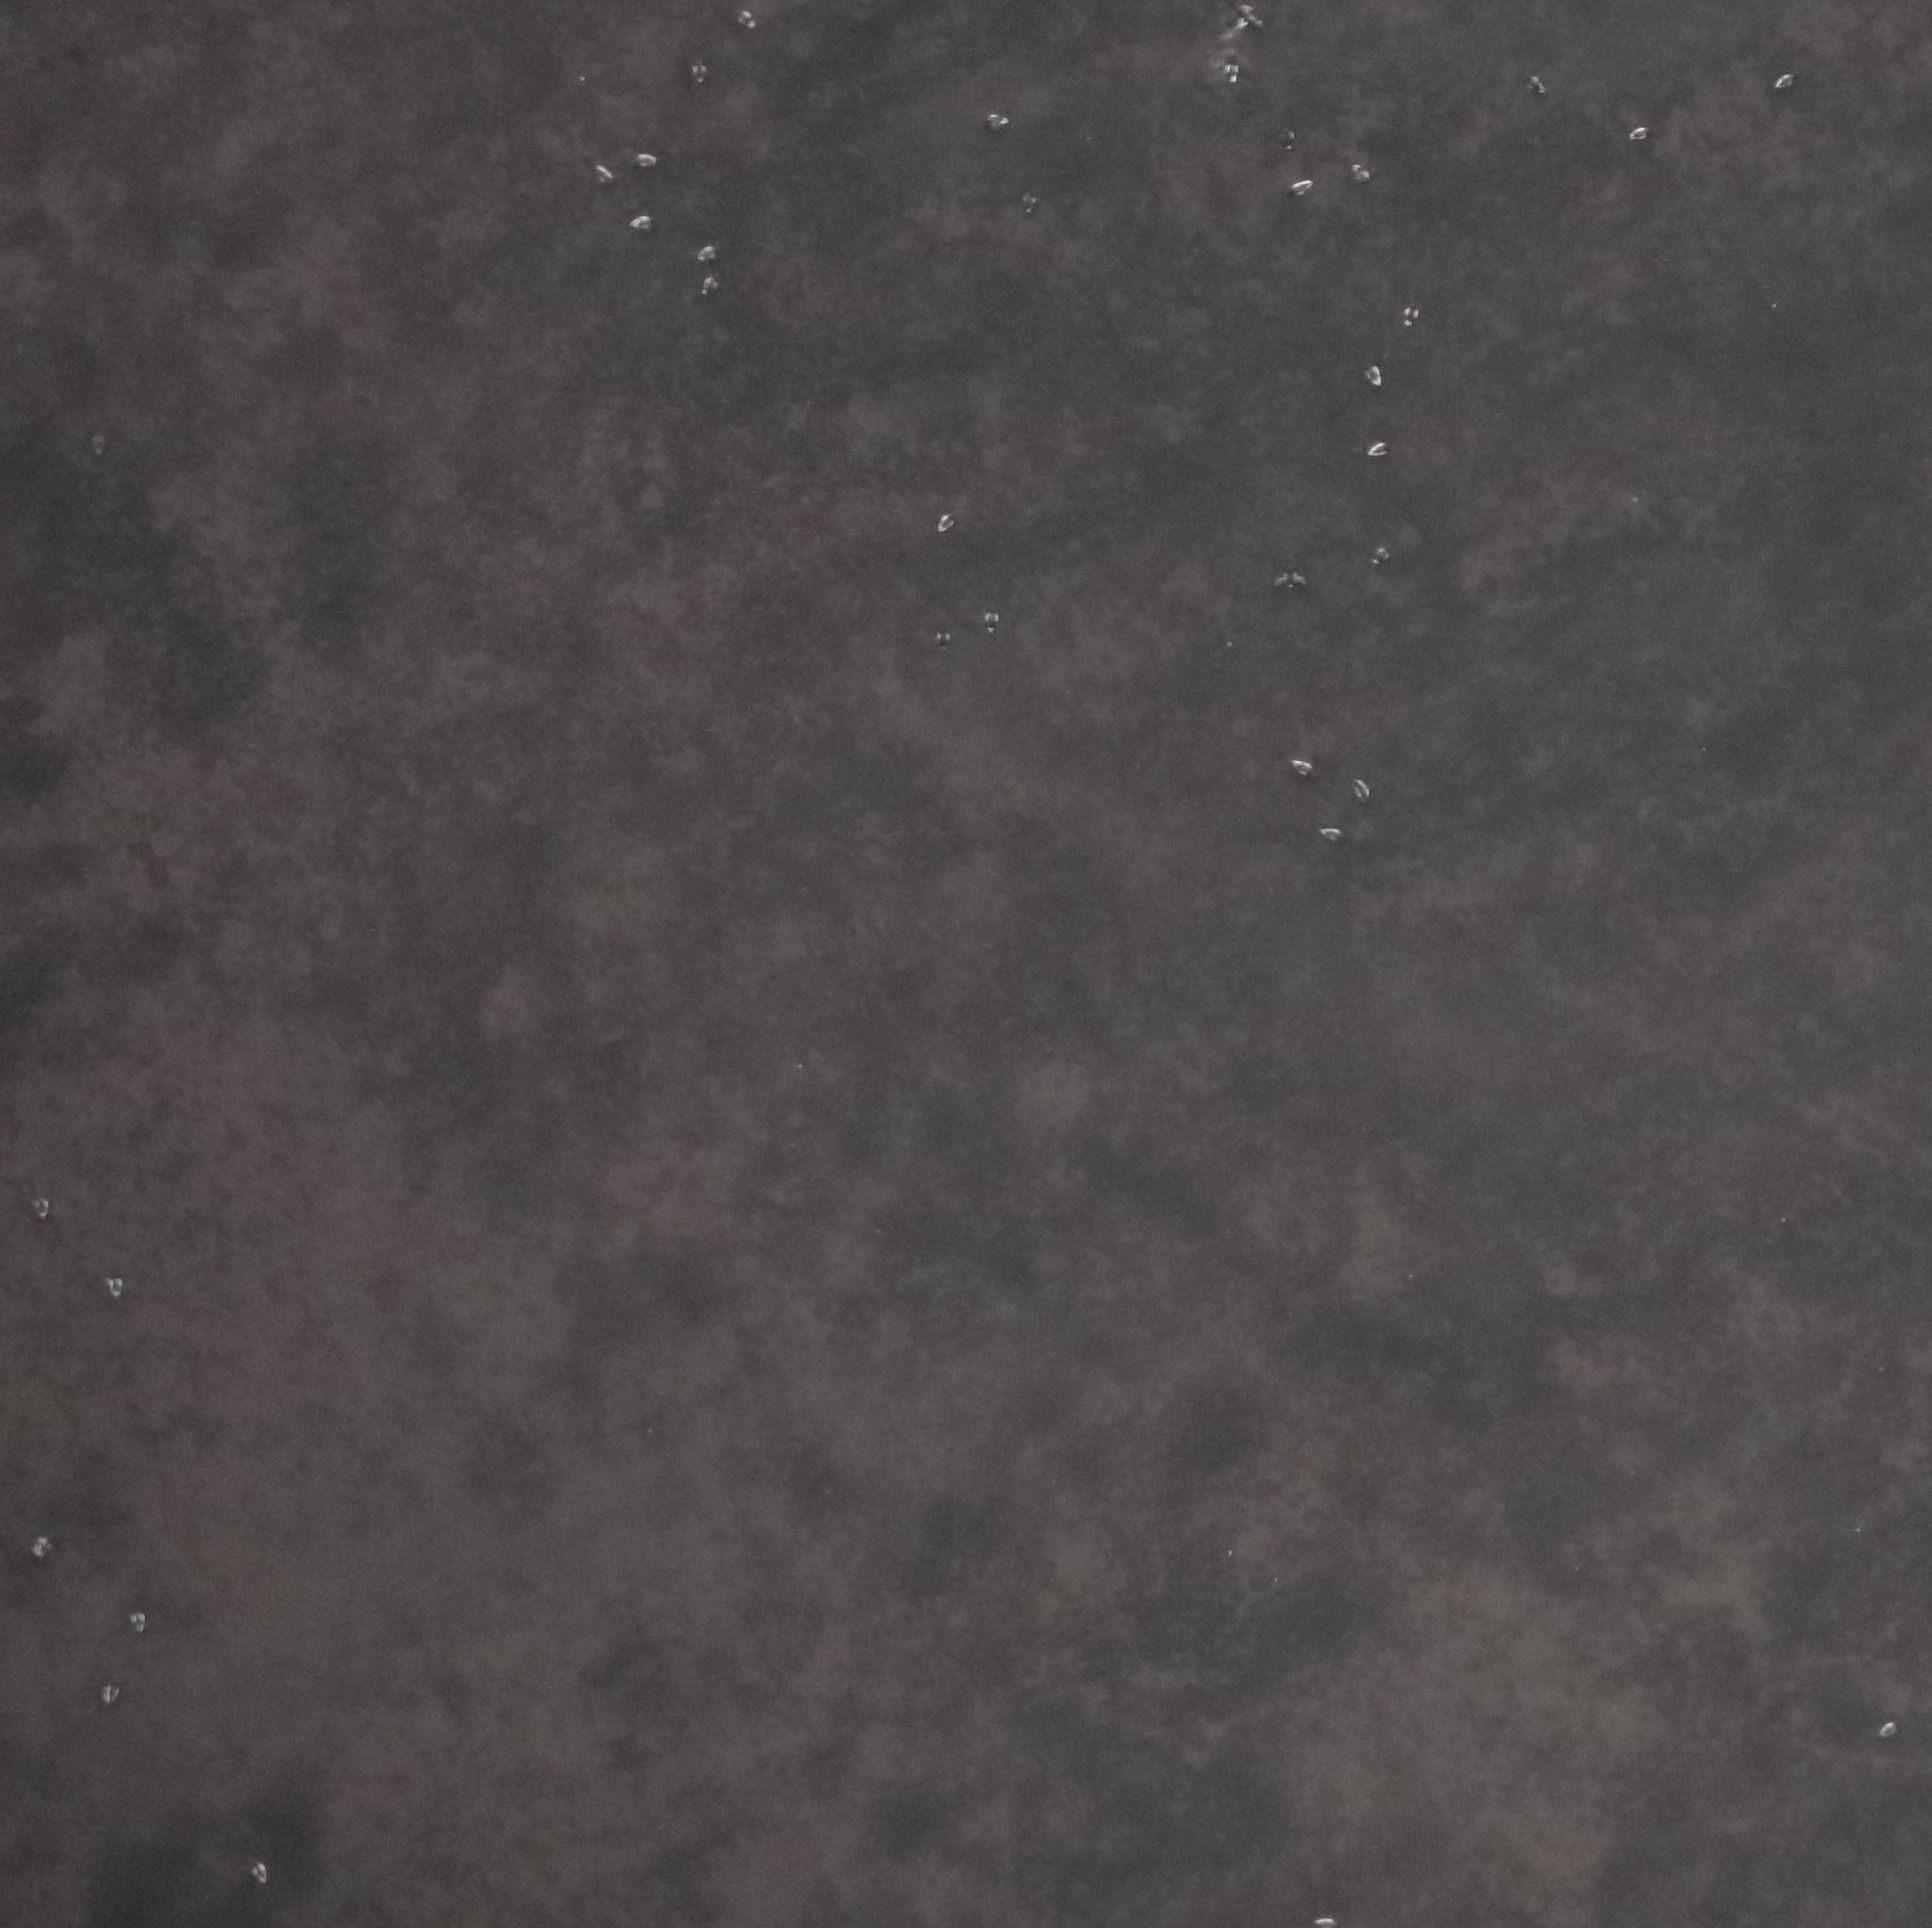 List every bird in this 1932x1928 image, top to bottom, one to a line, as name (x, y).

brant (754, 17)
brant (1248, 19)
brant (699, 72)
brant (1233, 73)
brant (1792, 83)
brant (1539, 84)
brant (1008, 116)
brant (1642, 134)
brant (1285, 138)
brant (654, 164)
brant (1367, 170)
brant (600, 172)
brant (1302, 190)
brant (1035, 204)
brant (650, 223)
brant (710, 255)
brant (711, 281)
brant (1409, 310)
brant (1380, 369)
brant (97, 443)
brant (1388, 444)
brant (948, 529)
brant (1382, 547)
brant (1294, 578)
brant (997, 621)
brant (940, 645)
brant (1307, 768)
brant (1369, 784)
brant (1330, 829)
brant (41, 1212)
brant (117, 1289)
brant (44, 1538)
brant (134, 1622)
brant (105, 1696)
brant (1881, 1729)
brant (267, 1877)